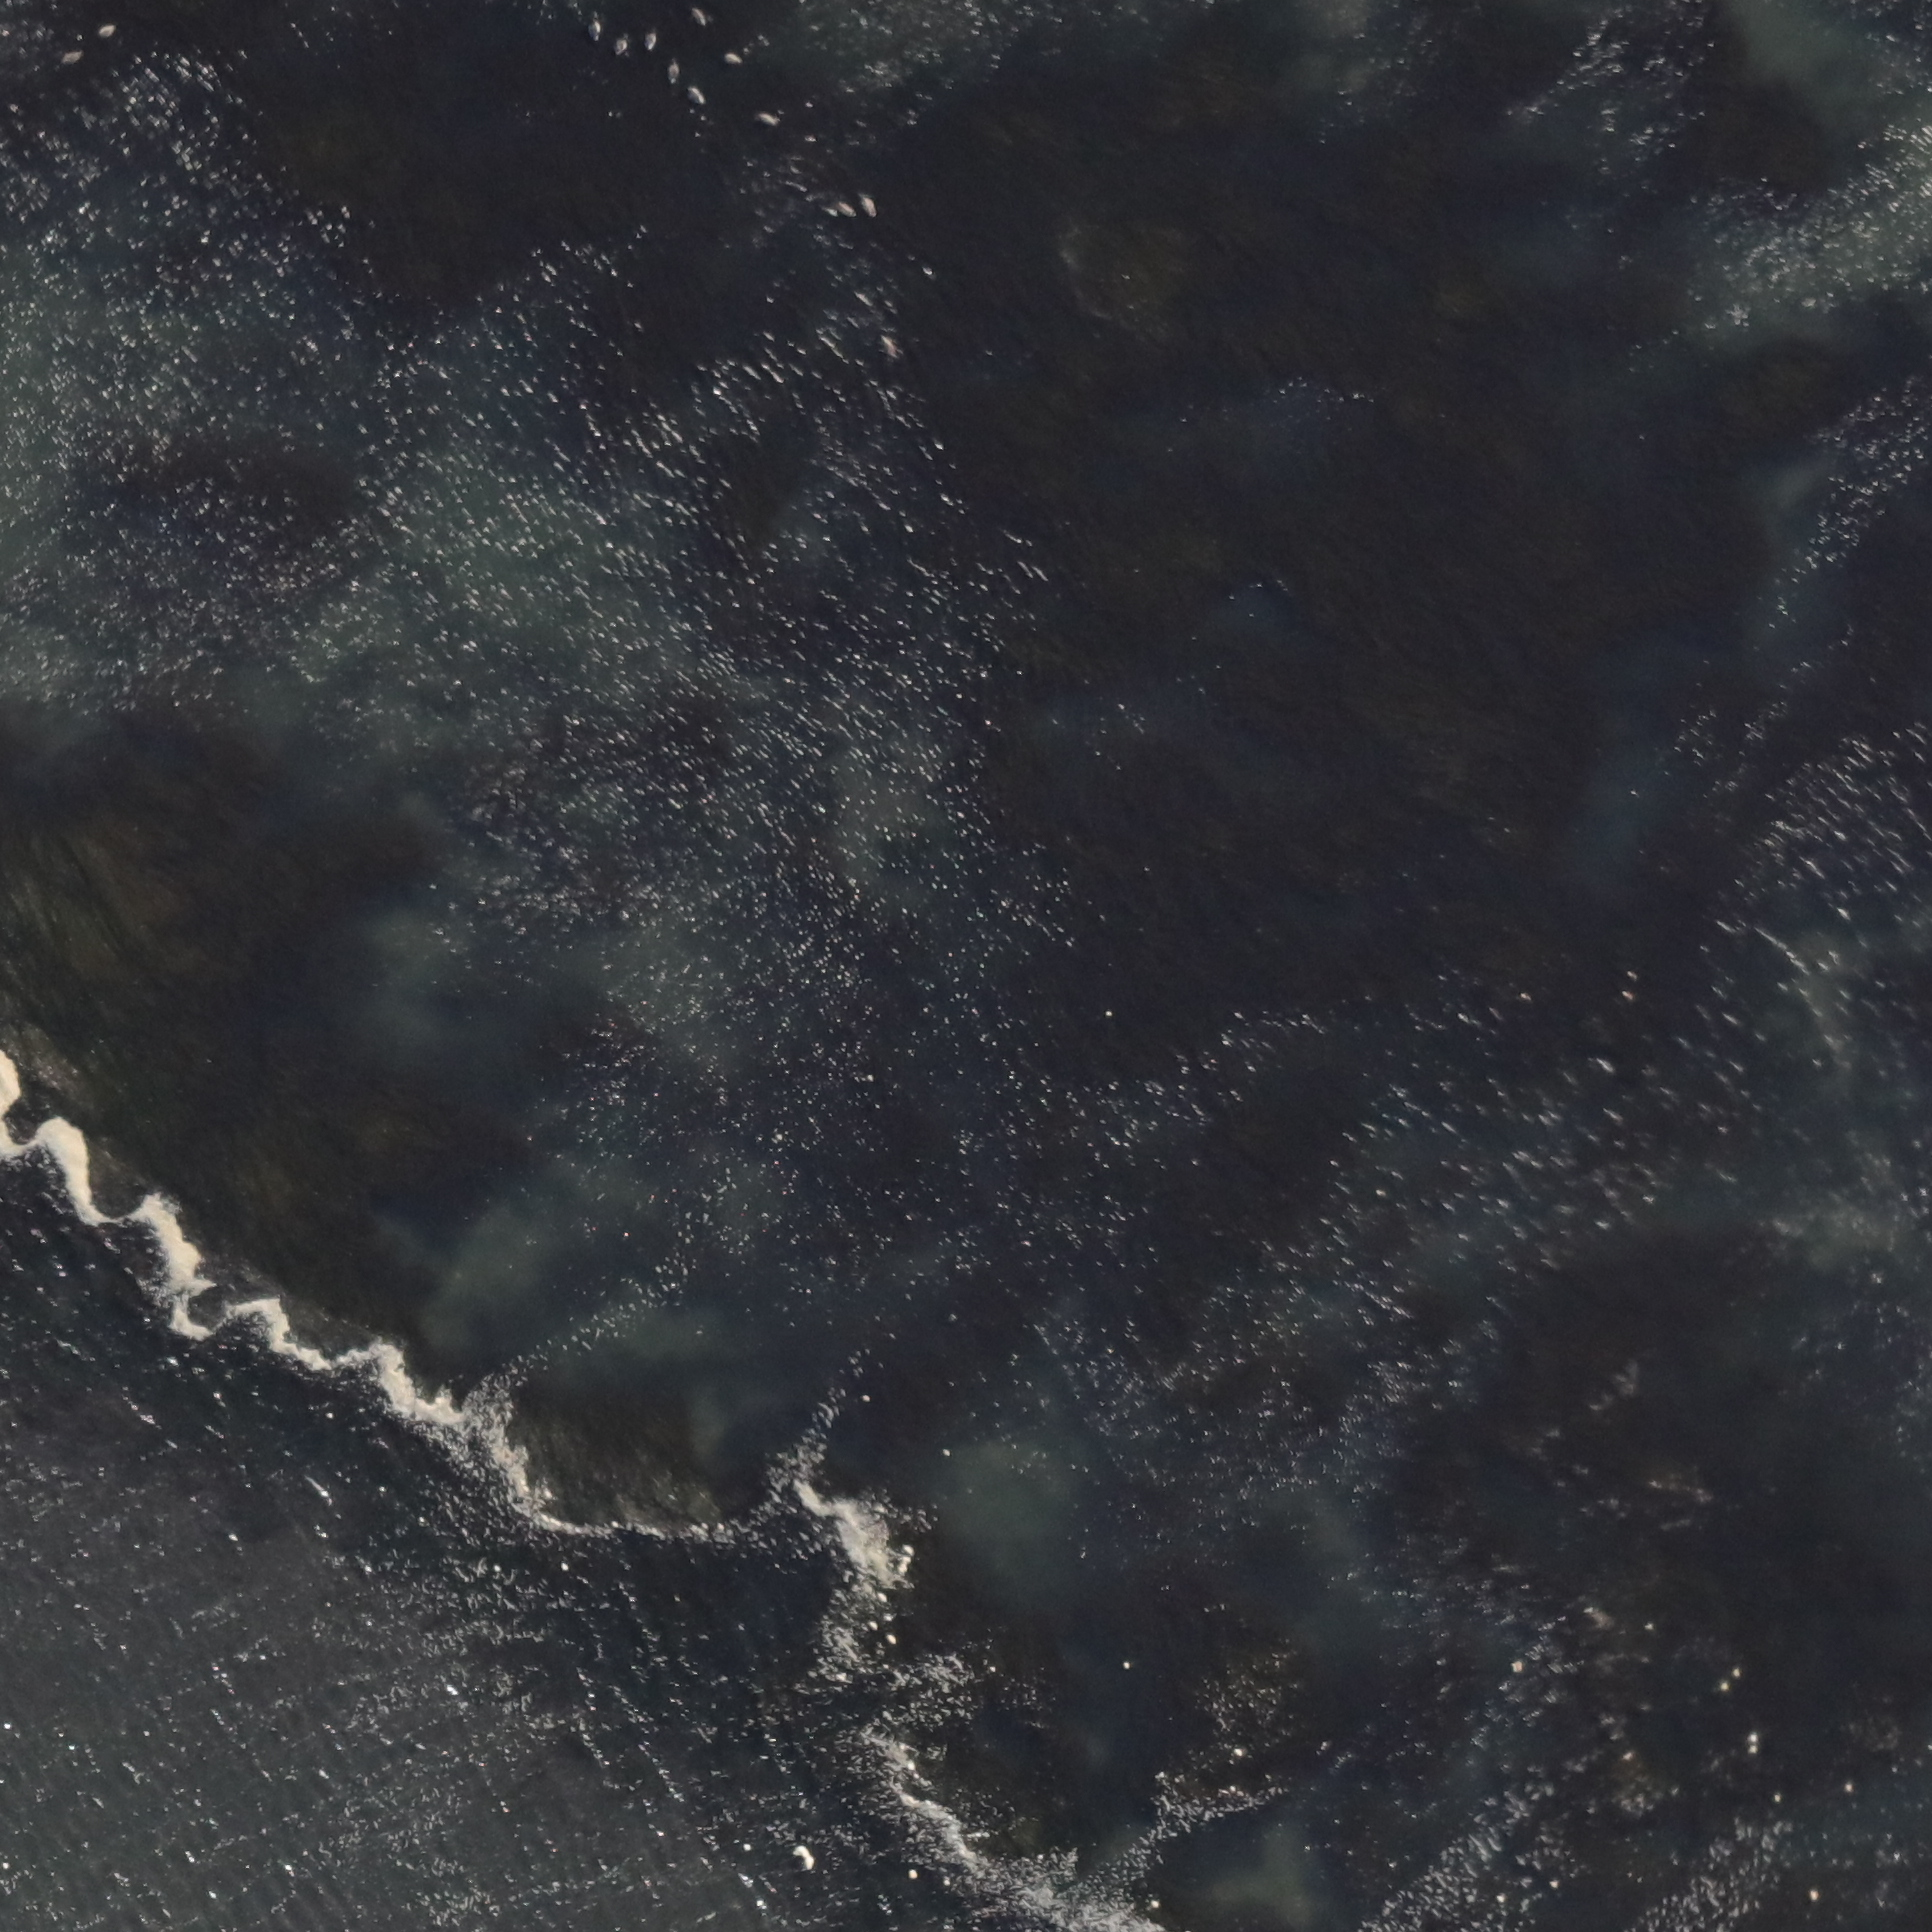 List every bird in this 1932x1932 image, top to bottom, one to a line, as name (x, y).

Canada goose (698, 15)
brant (596, 32)
brant (649, 40)
brant (616, 46)
Canada goose (733, 56)
brant (675, 72)
brant (699, 97)
Canada goose (765, 118)
Canada goose (844, 206)
Canada goose (871, 206)
Canada goose (888, 348)